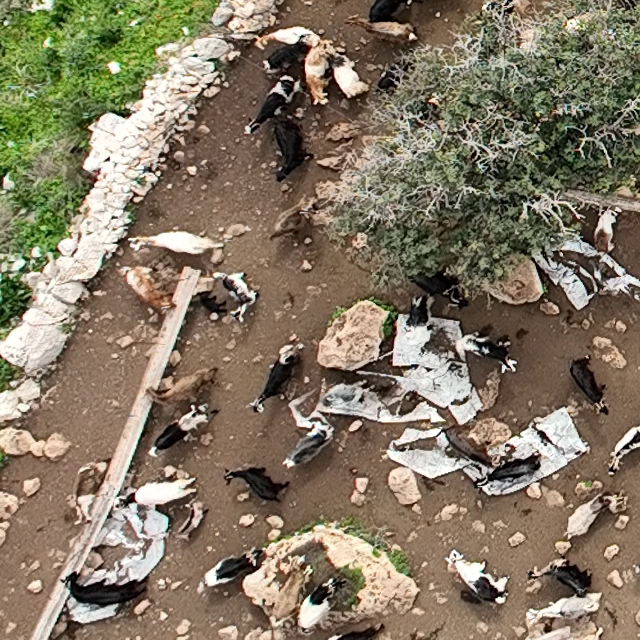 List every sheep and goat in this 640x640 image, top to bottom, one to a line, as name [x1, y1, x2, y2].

goat [371, 0, 419, 22]
goat [481, 0, 523, 20]
goat [613, 0, 639, 9]
goat [342, 13, 417, 42]
goat [256, 27, 319, 46]
goat [263, 36, 318, 75]
goat [324, 44, 369, 97]
goat [306, 47, 330, 106]
goat [377, 53, 421, 94]
goat [247, 61, 302, 133]
goat [273, 120, 313, 183]
goat [270, 202, 318, 241]
goat [595, 206, 621, 253]
goat [127, 233, 224, 255]
goat [119, 267, 177, 311]
goat [411, 271, 471, 311]
goat [212, 272, 257, 323]
goat [196, 290, 228, 314]
goat [401, 292, 435, 343]
goat [460, 330, 519, 373]
goat [245, 344, 302, 416]
goat [571, 356, 609, 416]
goat [146, 366, 217, 405]
goat [322, 380, 367, 408]
goat [148, 405, 209, 458]
goat [608, 419, 639, 477]
goat [444, 422, 503, 468]
goat [283, 423, 333, 467]
goat [473, 451, 540, 489]
goat [73, 459, 111, 527]
goat [224, 466, 290, 503]
goat [113, 475, 196, 511]
goat [565, 494, 613, 540]
goat [174, 502, 209, 542]
goat [634, 543, 639, 575]
goat [197, 547, 263, 594]
goat [444, 549, 509, 605]
goat [524, 560, 592, 599]
goat [271, 564, 312, 626]
goat [59, 571, 150, 606]
goat [297, 577, 334, 629]
goat [330, 623, 383, 639]